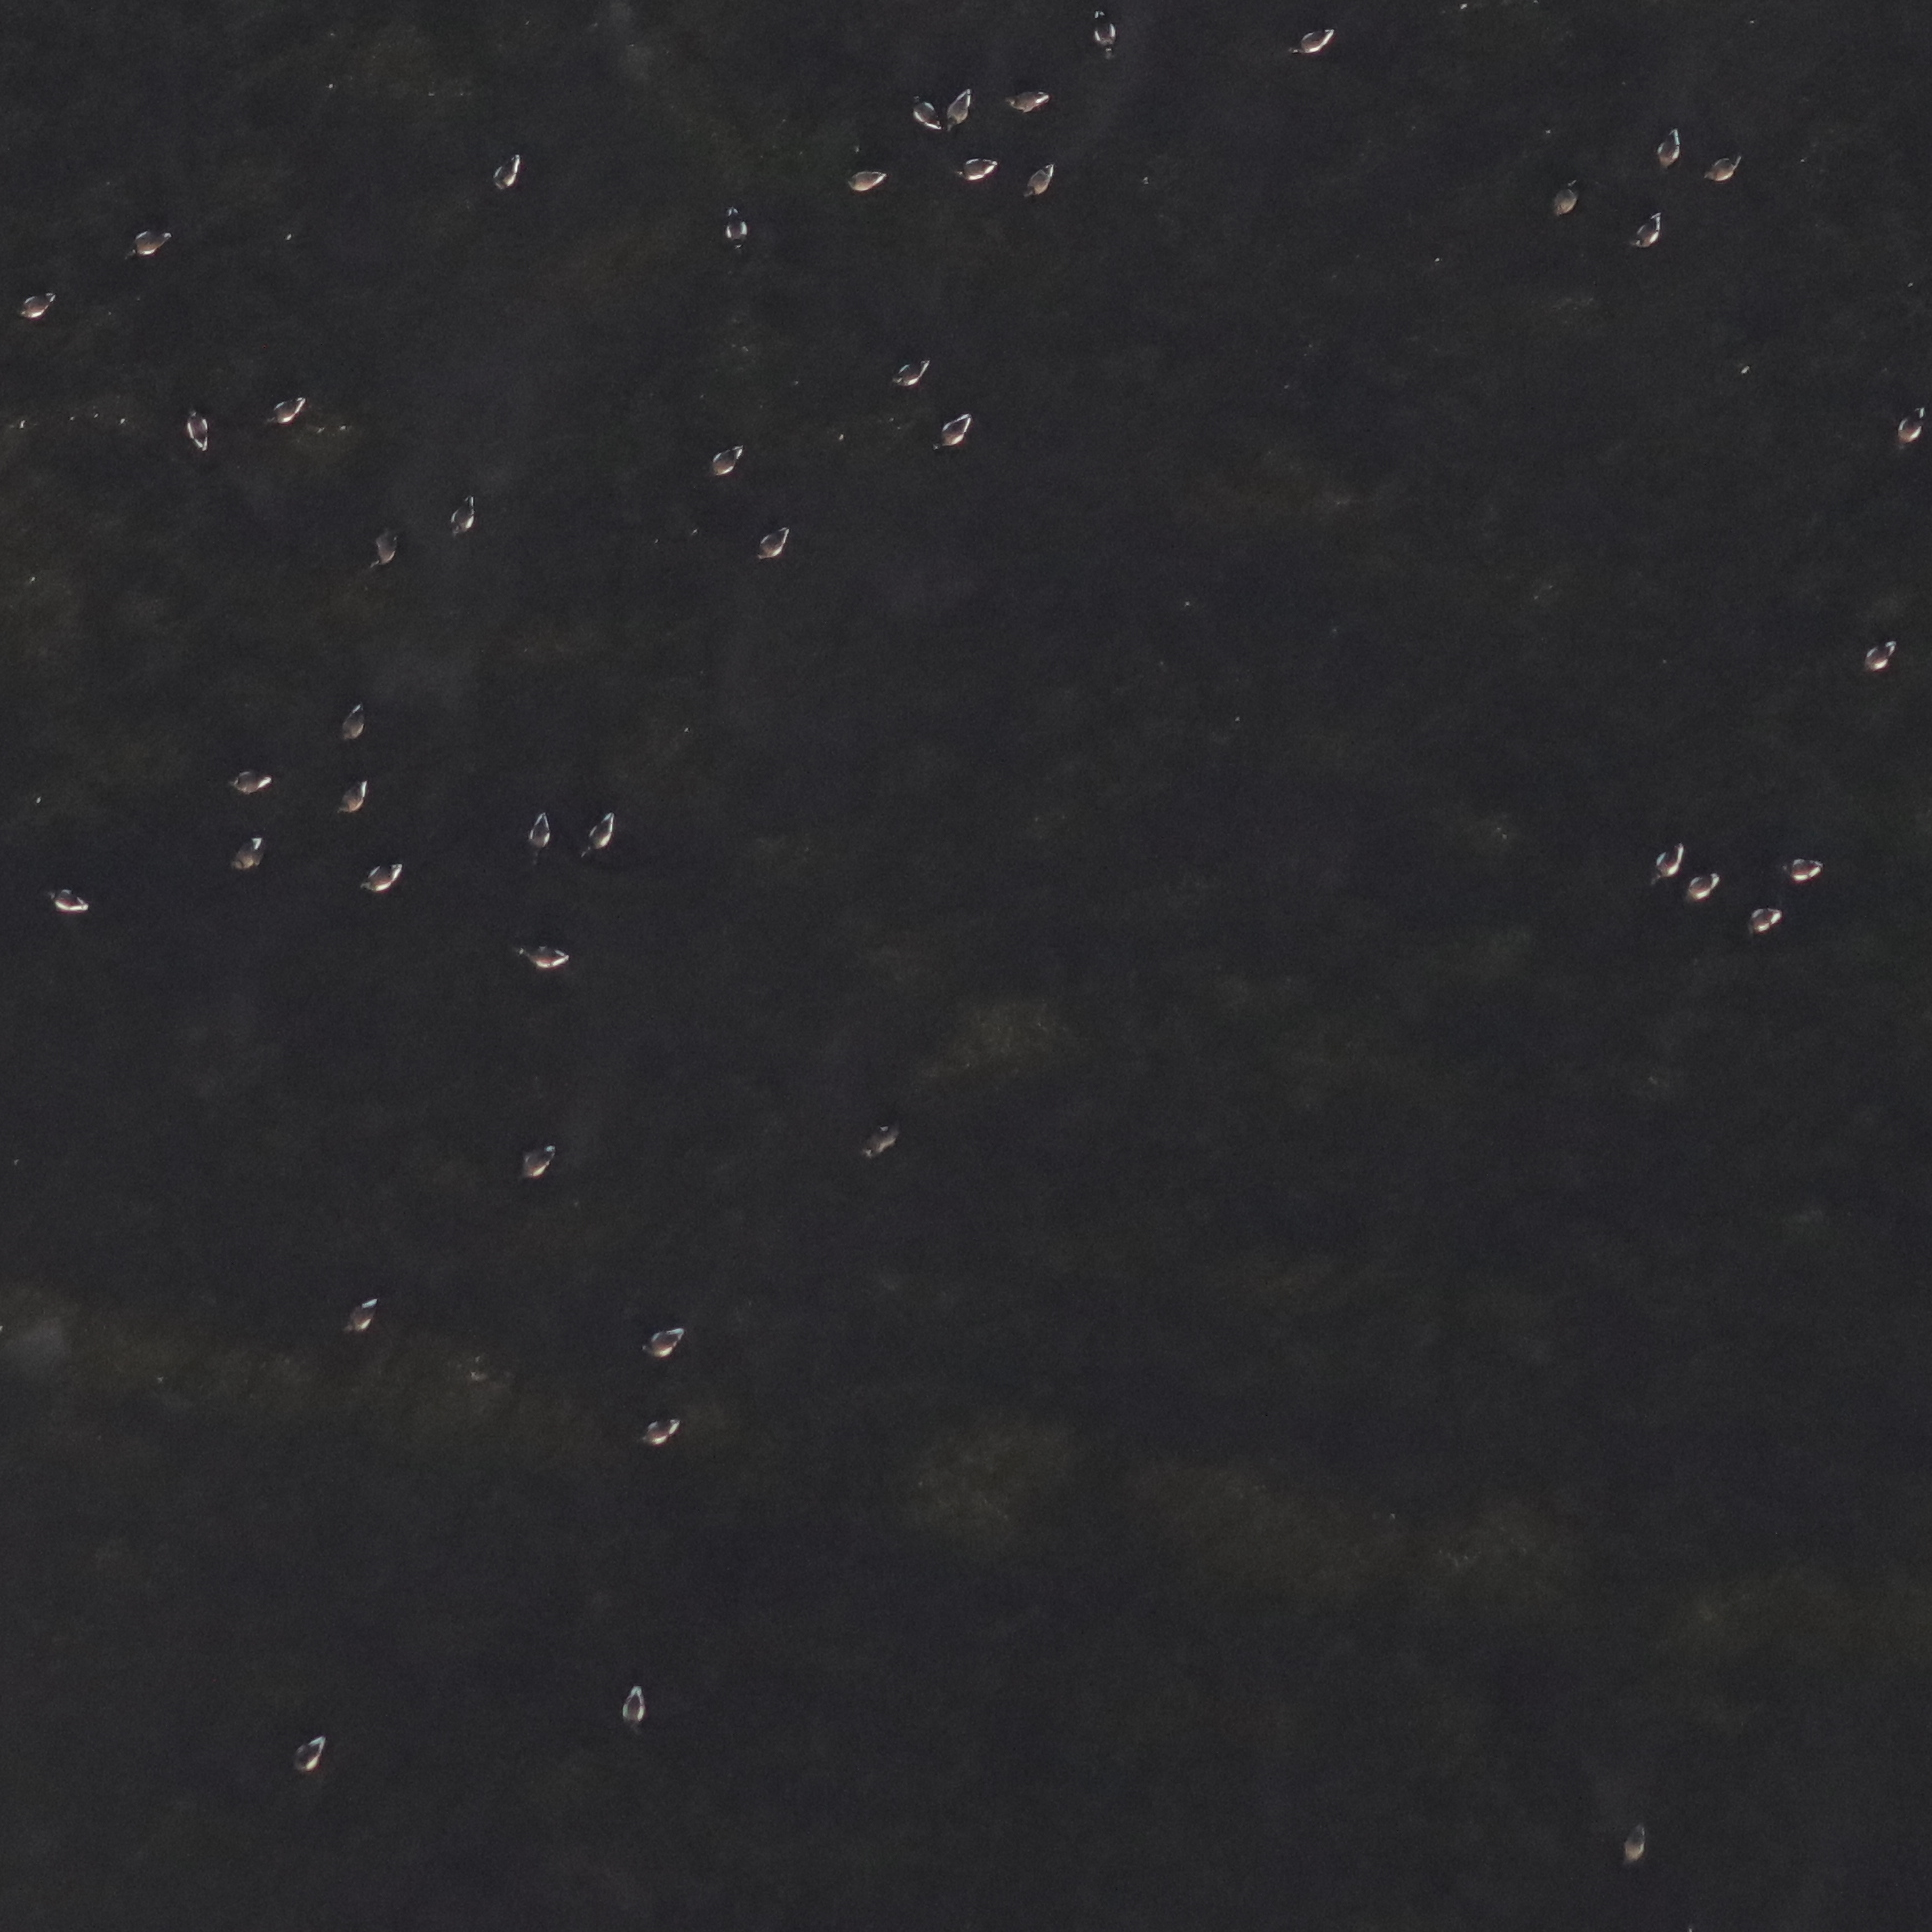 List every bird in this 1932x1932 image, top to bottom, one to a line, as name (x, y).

brant (1105, 32)
brant (1314, 42)
brant (1026, 101)
brant (959, 108)
brant (925, 114)
brant (1668, 151)
brant (1722, 168)
brant (976, 169)
brant (507, 174)
brant (866, 180)
brant (1039, 182)
brant (1563, 199)
brant (738, 230)
brant (1647, 233)
brant (150, 242)
brant (35, 305)
brant (910, 374)
brant (287, 410)
brant (1910, 428)
brant (199, 430)
brant (952, 433)
brant (725, 462)
brant (463, 519)
brant (772, 544)
brant (384, 547)
brant (1879, 658)
brant (353, 724)
brant (250, 782)
brant (353, 798)
brant (539, 834)
brant (599, 835)
brant (247, 855)
brant (1667, 862)
brant (1802, 868)
brant (381, 878)
brant (1699, 886)
brant (68, 899)
brant (1765, 920)
brant (543, 956)
brant (881, 1139)
brant (536, 1161)
brant (362, 1316)
brant (663, 1342)
brant (661, 1430)
brant (634, 1709)
brant (309, 1756)
brant (1634, 1847)